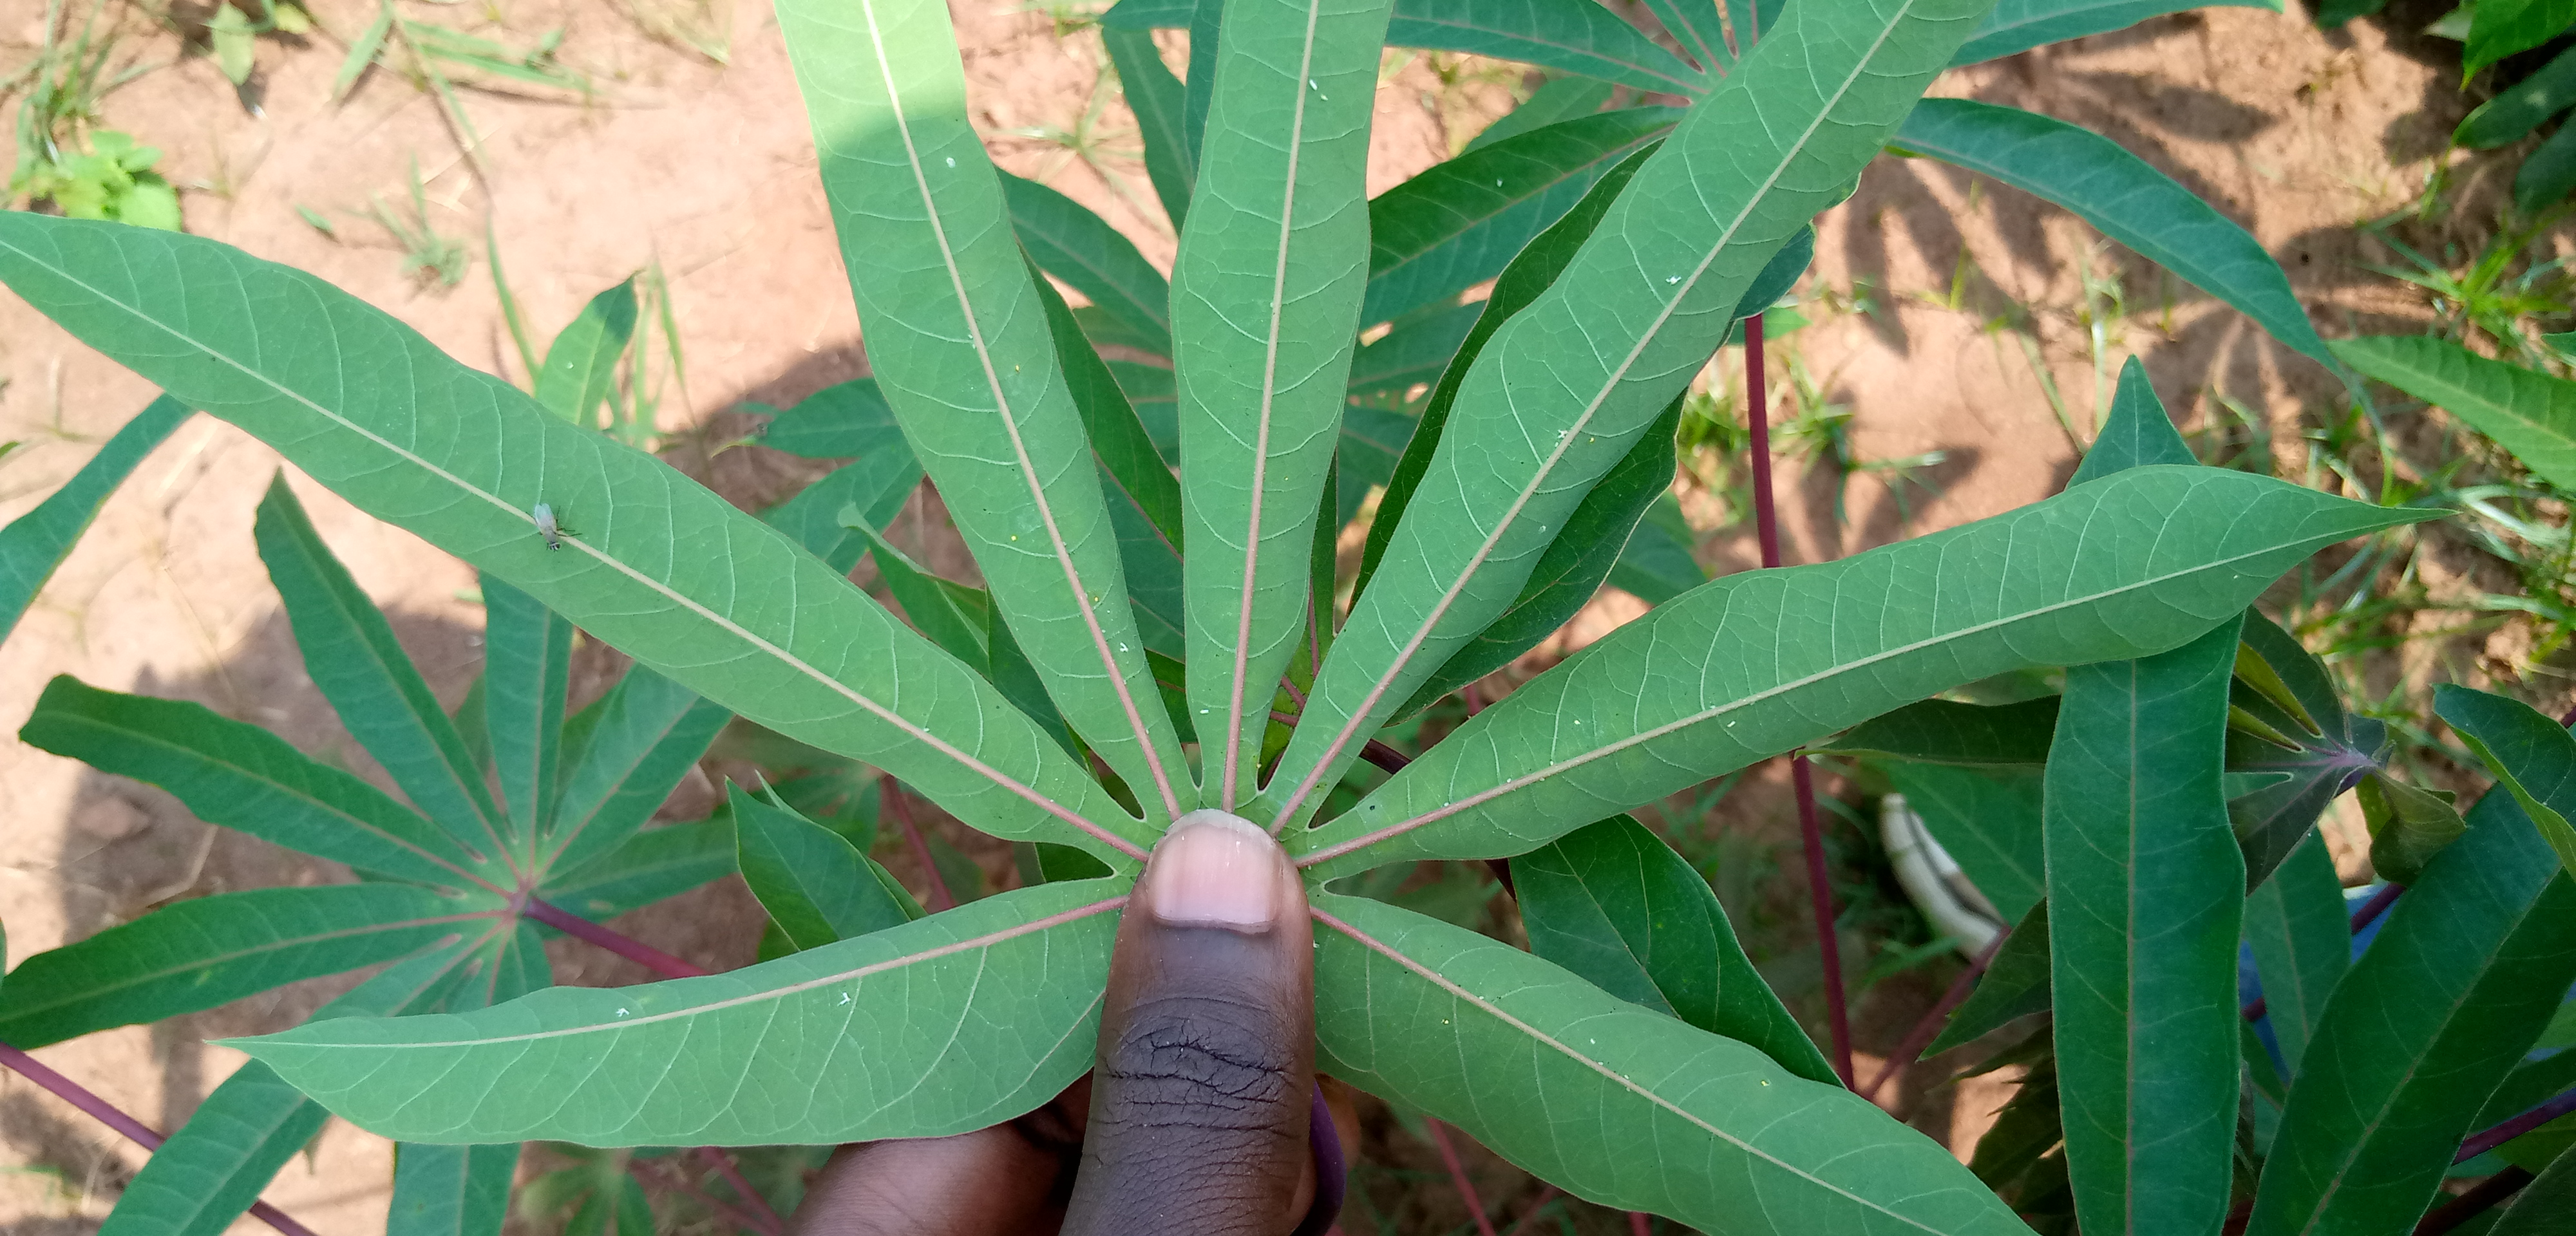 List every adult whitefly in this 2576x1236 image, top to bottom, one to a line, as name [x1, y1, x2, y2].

whitefly [1308, 78, 1320, 95]
whitefly [1320, 90, 1332, 104]
whitefly [1665, 273, 1684, 290]
whitefly [1555, 426, 1570, 438]
whitefly [1116, 640, 1131, 656]
whitefly [1197, 706, 1212, 718]
whitefly [1727, 719, 1741, 731]
whitefly [834, 988, 856, 1008]
whitefly [613, 1005, 634, 1018]